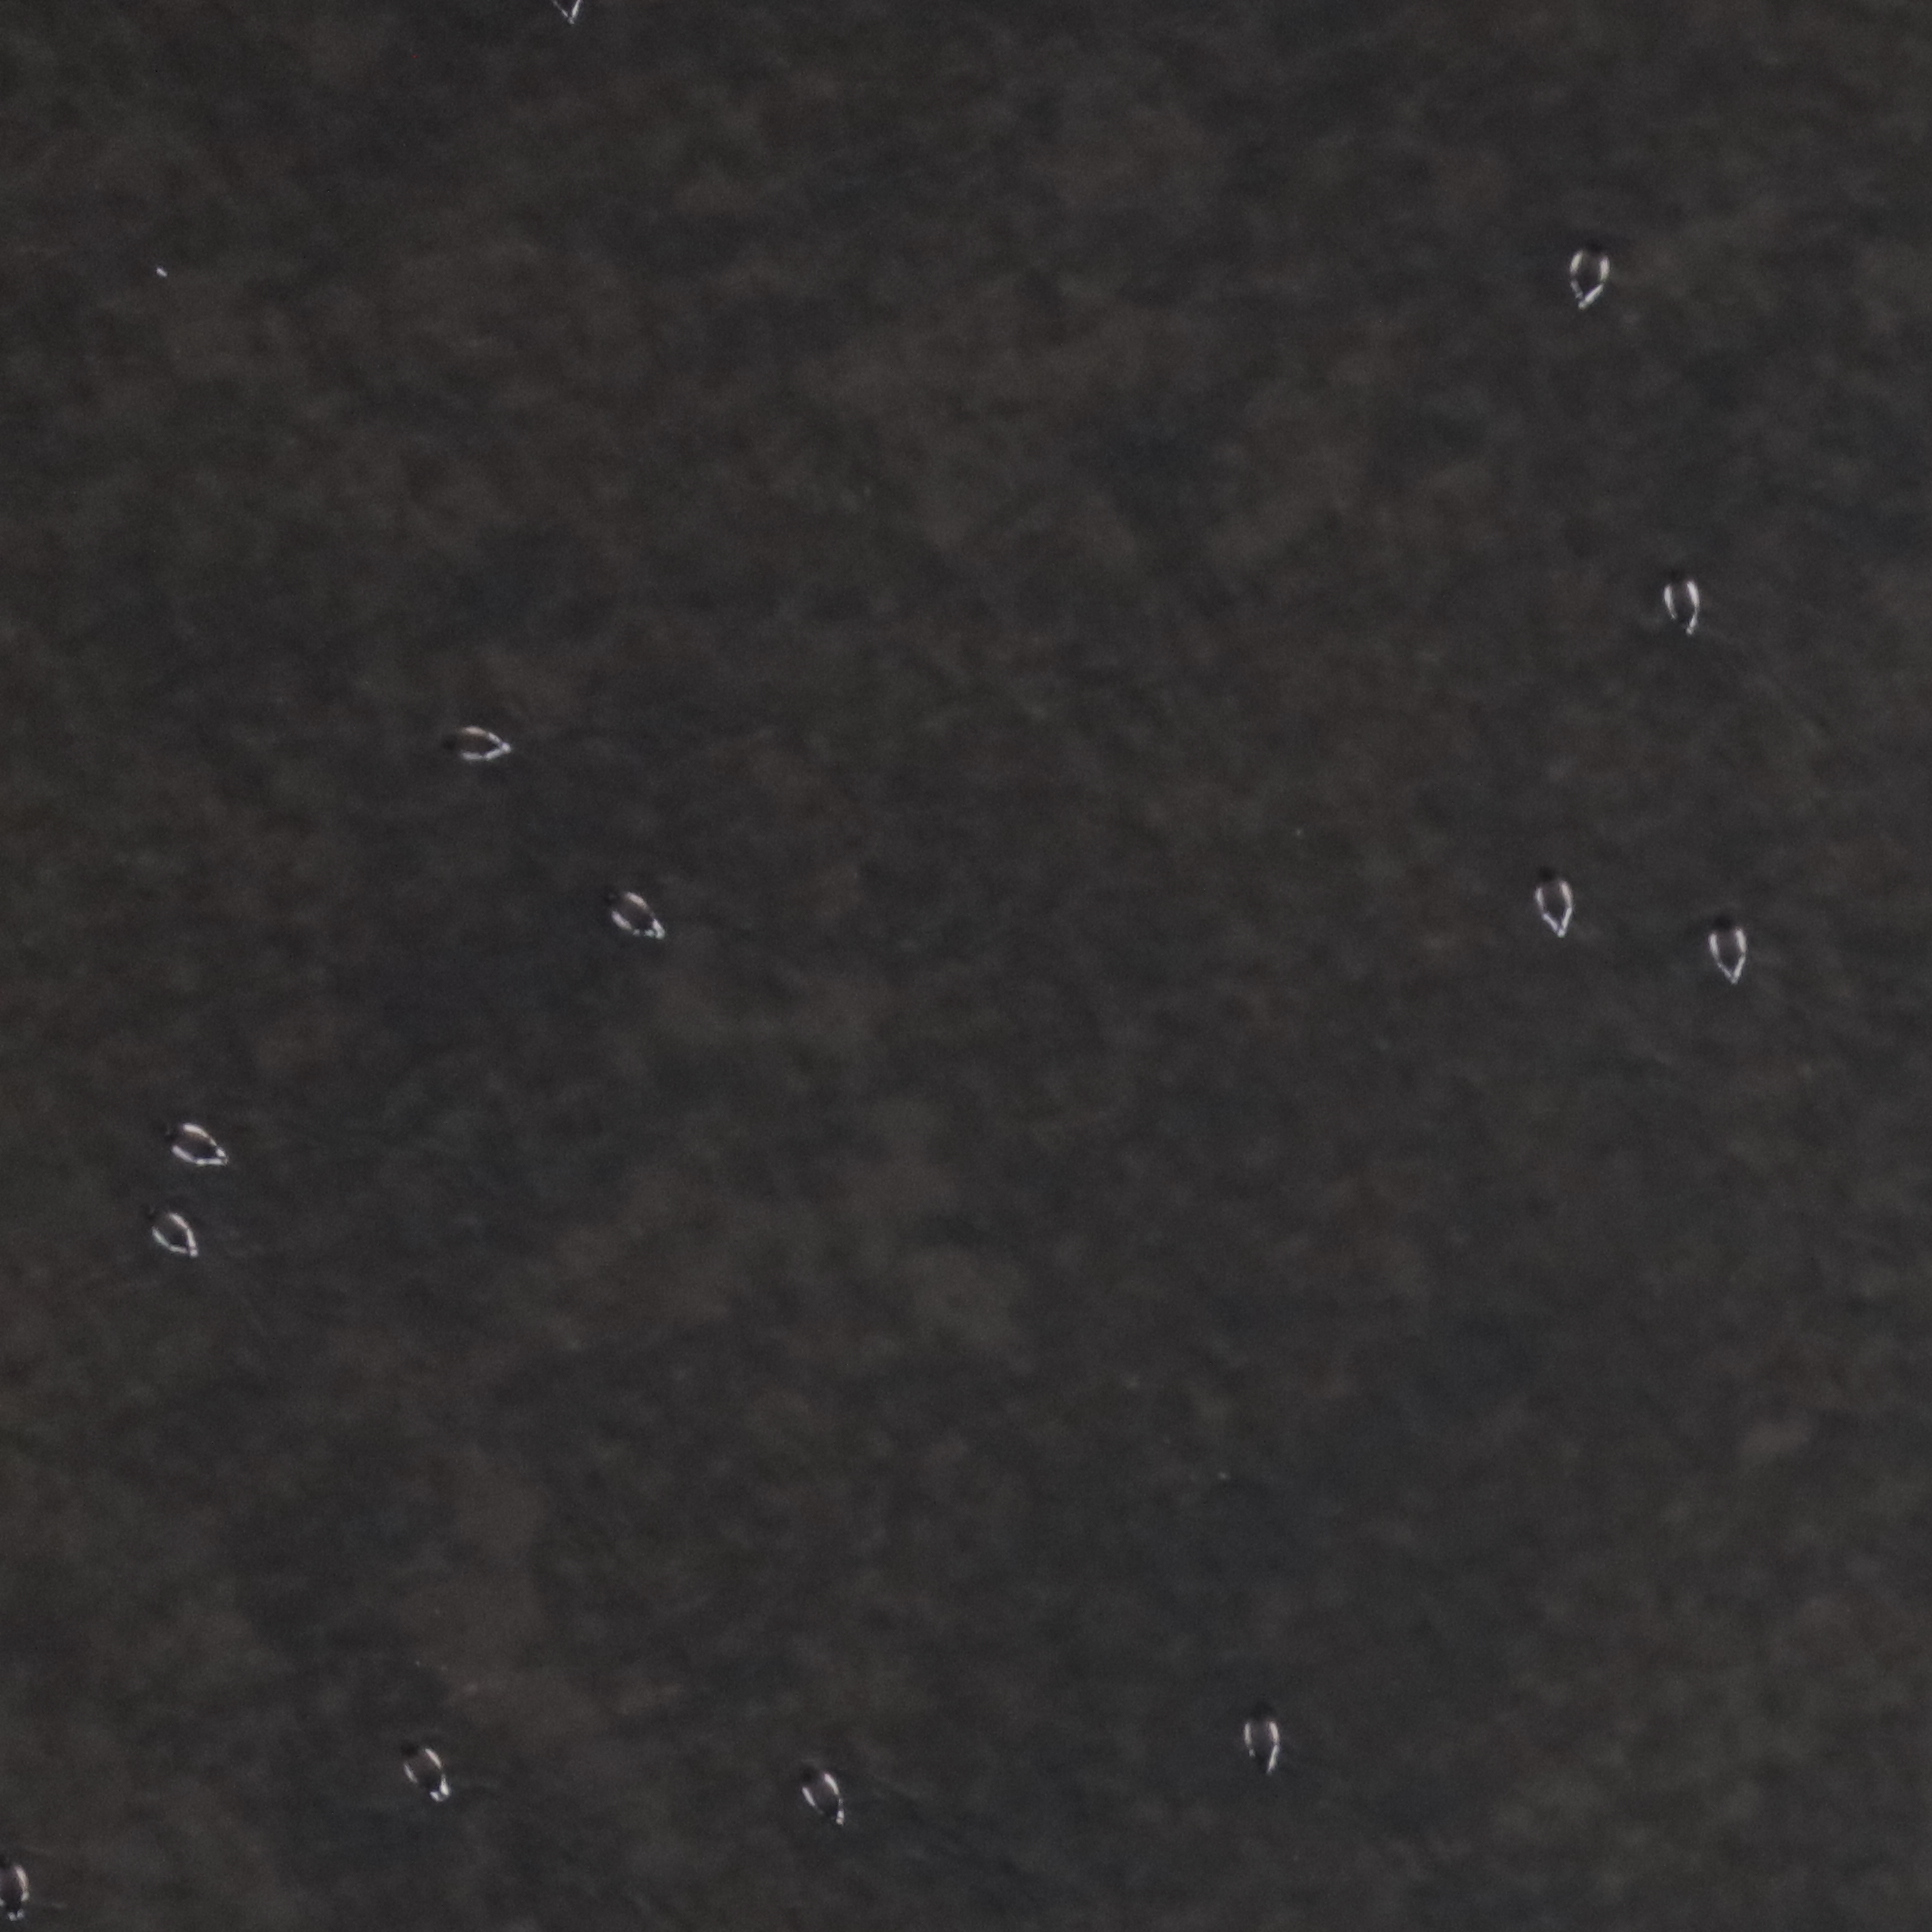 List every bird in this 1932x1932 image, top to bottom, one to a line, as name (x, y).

brant (1588, 272)
brant (1680, 601)
brant (476, 743)
brant (1552, 902)
brant (634, 913)
brant (1727, 948)
brant (195, 1144)
brant (171, 1232)
brant (1263, 1737)
brant (425, 1768)
brant (823, 1792)
brant (14, 1886)